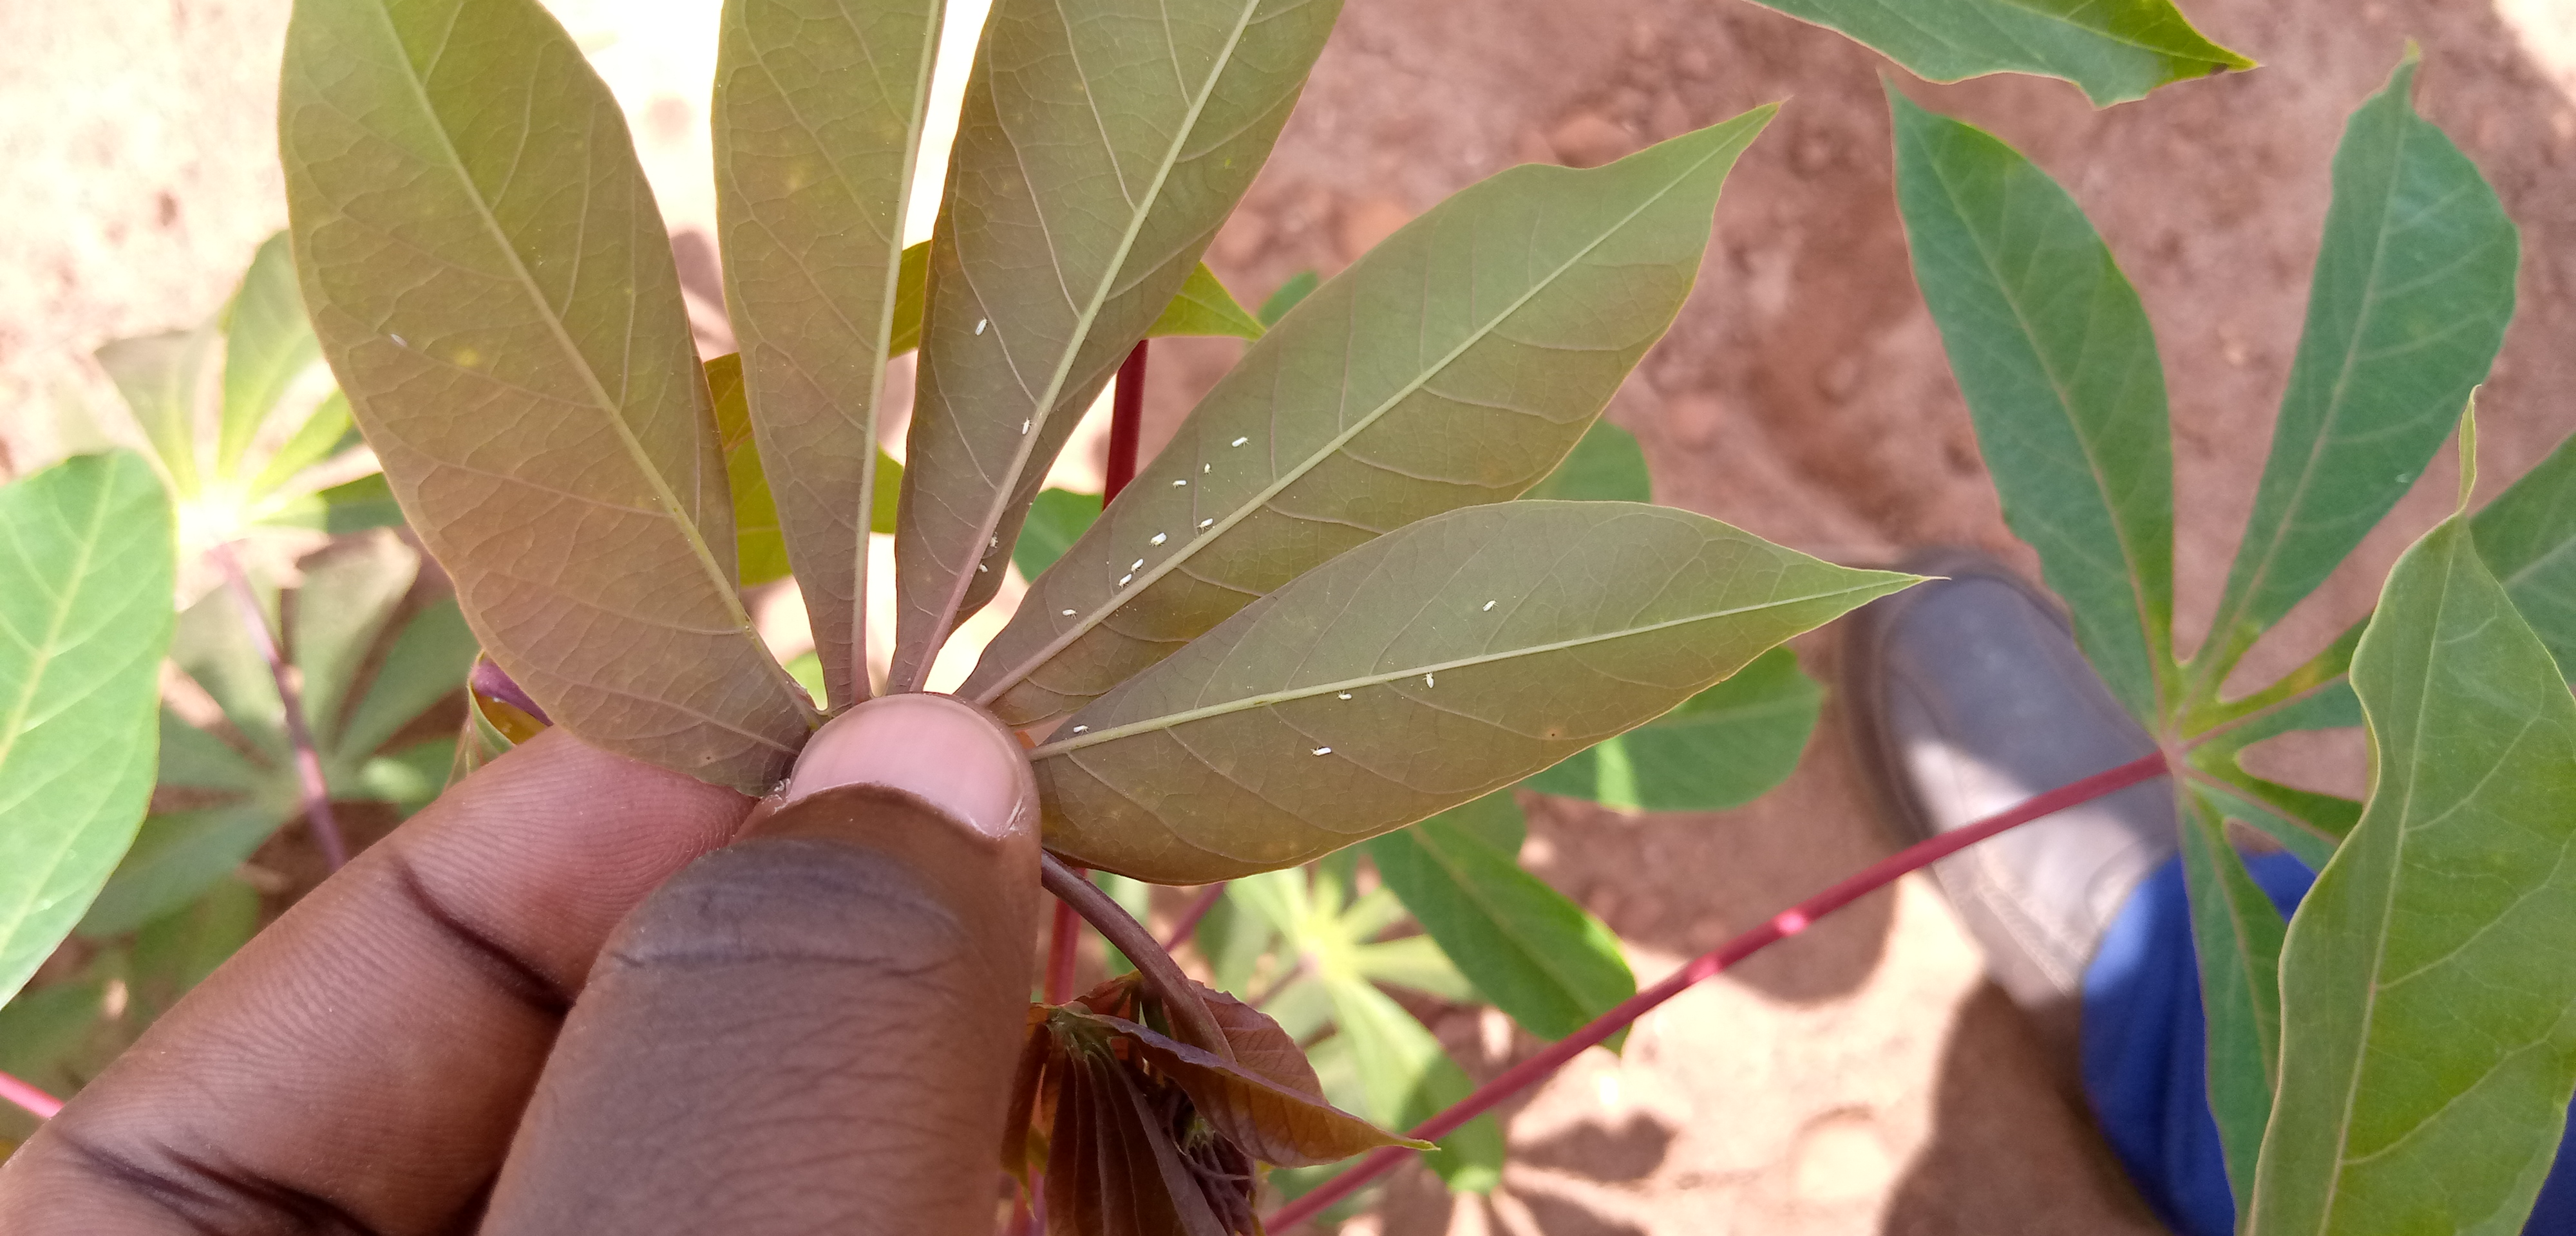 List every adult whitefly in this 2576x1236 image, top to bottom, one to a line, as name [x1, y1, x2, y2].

whitefly [973, 312, 1003, 346]
whitefly [1010, 413, 1034, 438]
whitefly [1227, 431, 1253, 456]
whitefly [1201, 460, 1216, 480]
whitefly [1170, 471, 1190, 494]
whitefly [1193, 512, 1220, 541]
whitefly [1148, 526, 1175, 550]
whitefly [986, 529, 1014, 557]
whitefly [1126, 555, 1150, 572]
whitefly [974, 563, 992, 576]
whitefly [1115, 572, 1135, 589]
whitefly [1480, 590, 1510, 615]
whitefly [1053, 605, 1075, 625]
whitefly [1415, 671, 1439, 692]
whitefly [1331, 688, 1354, 704]
whitefly [1072, 714, 1098, 736]
whitefly [1299, 735, 1338, 756]